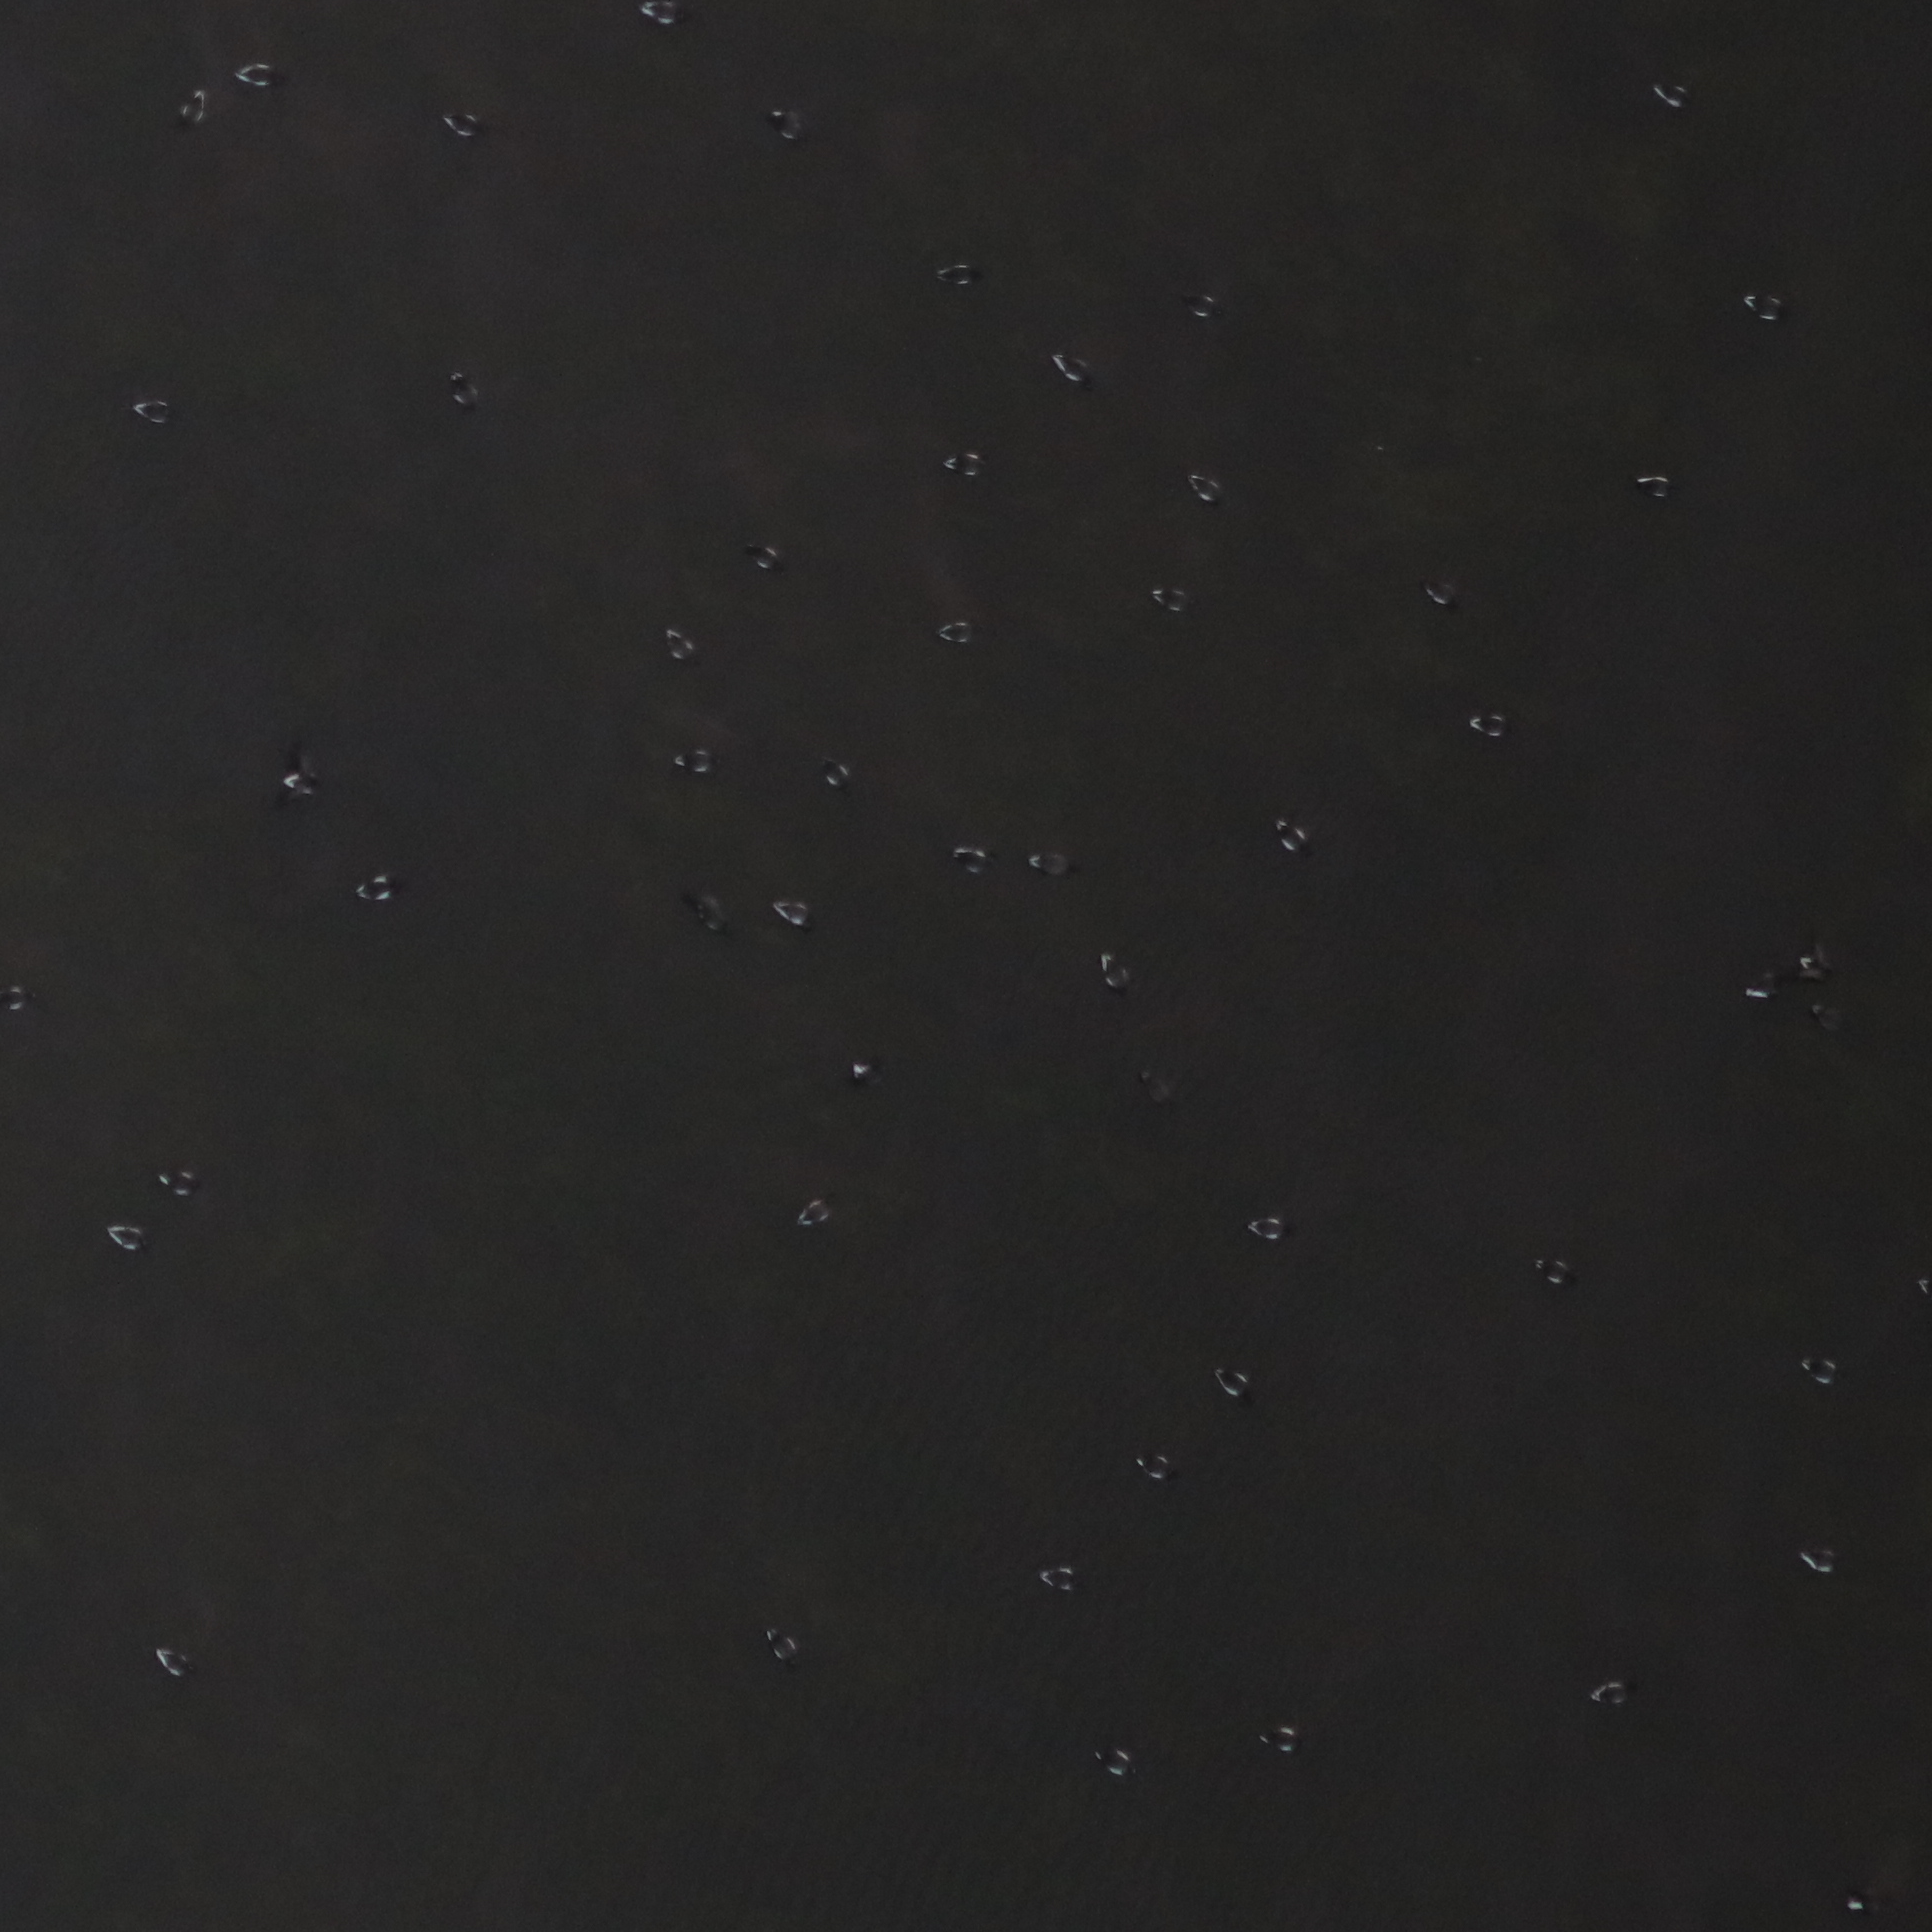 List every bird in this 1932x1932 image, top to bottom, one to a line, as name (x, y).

brant (664, 11)
brant (259, 77)
brant (1672, 88)
brant (188, 111)
brant (787, 118)
brant (470, 128)
brant (957, 272)
brant (1203, 307)
brant (1766, 313)
brant (1073, 367)
brant (466, 392)
brant (144, 408)
brant (967, 462)
brant (1651, 475)
brant (1209, 486)
brant (770, 556)
brant (1438, 594)
brant (1170, 603)
brant (957, 633)
brant (679, 646)
brant (1491, 725)
brant (699, 758)
brant (845, 773)
brant (301, 780)
brant (1292, 836)
brant (973, 860)
brant (1051, 863)
brant (378, 889)
brant (792, 916)
brant (711, 919)
brant (1821, 964)
brant (1116, 975)
brant (1767, 982)
brant (12, 998)
brant (1830, 1023)
brant (867, 1067)
brant (1158, 1088)
brant (175, 1184)
brant (816, 1211)
brant (1269, 1228)
brant (128, 1238)
brant (1549, 1267)
brant (1824, 1371)
brant (1233, 1383)
brant (1157, 1469)
brant (1819, 1558)
brant (1057, 1579)
brant (784, 1647)
brant (173, 1666)
brant (1607, 1696)
brant (1275, 1745)
brant (1116, 1762)
brant (1862, 1904)